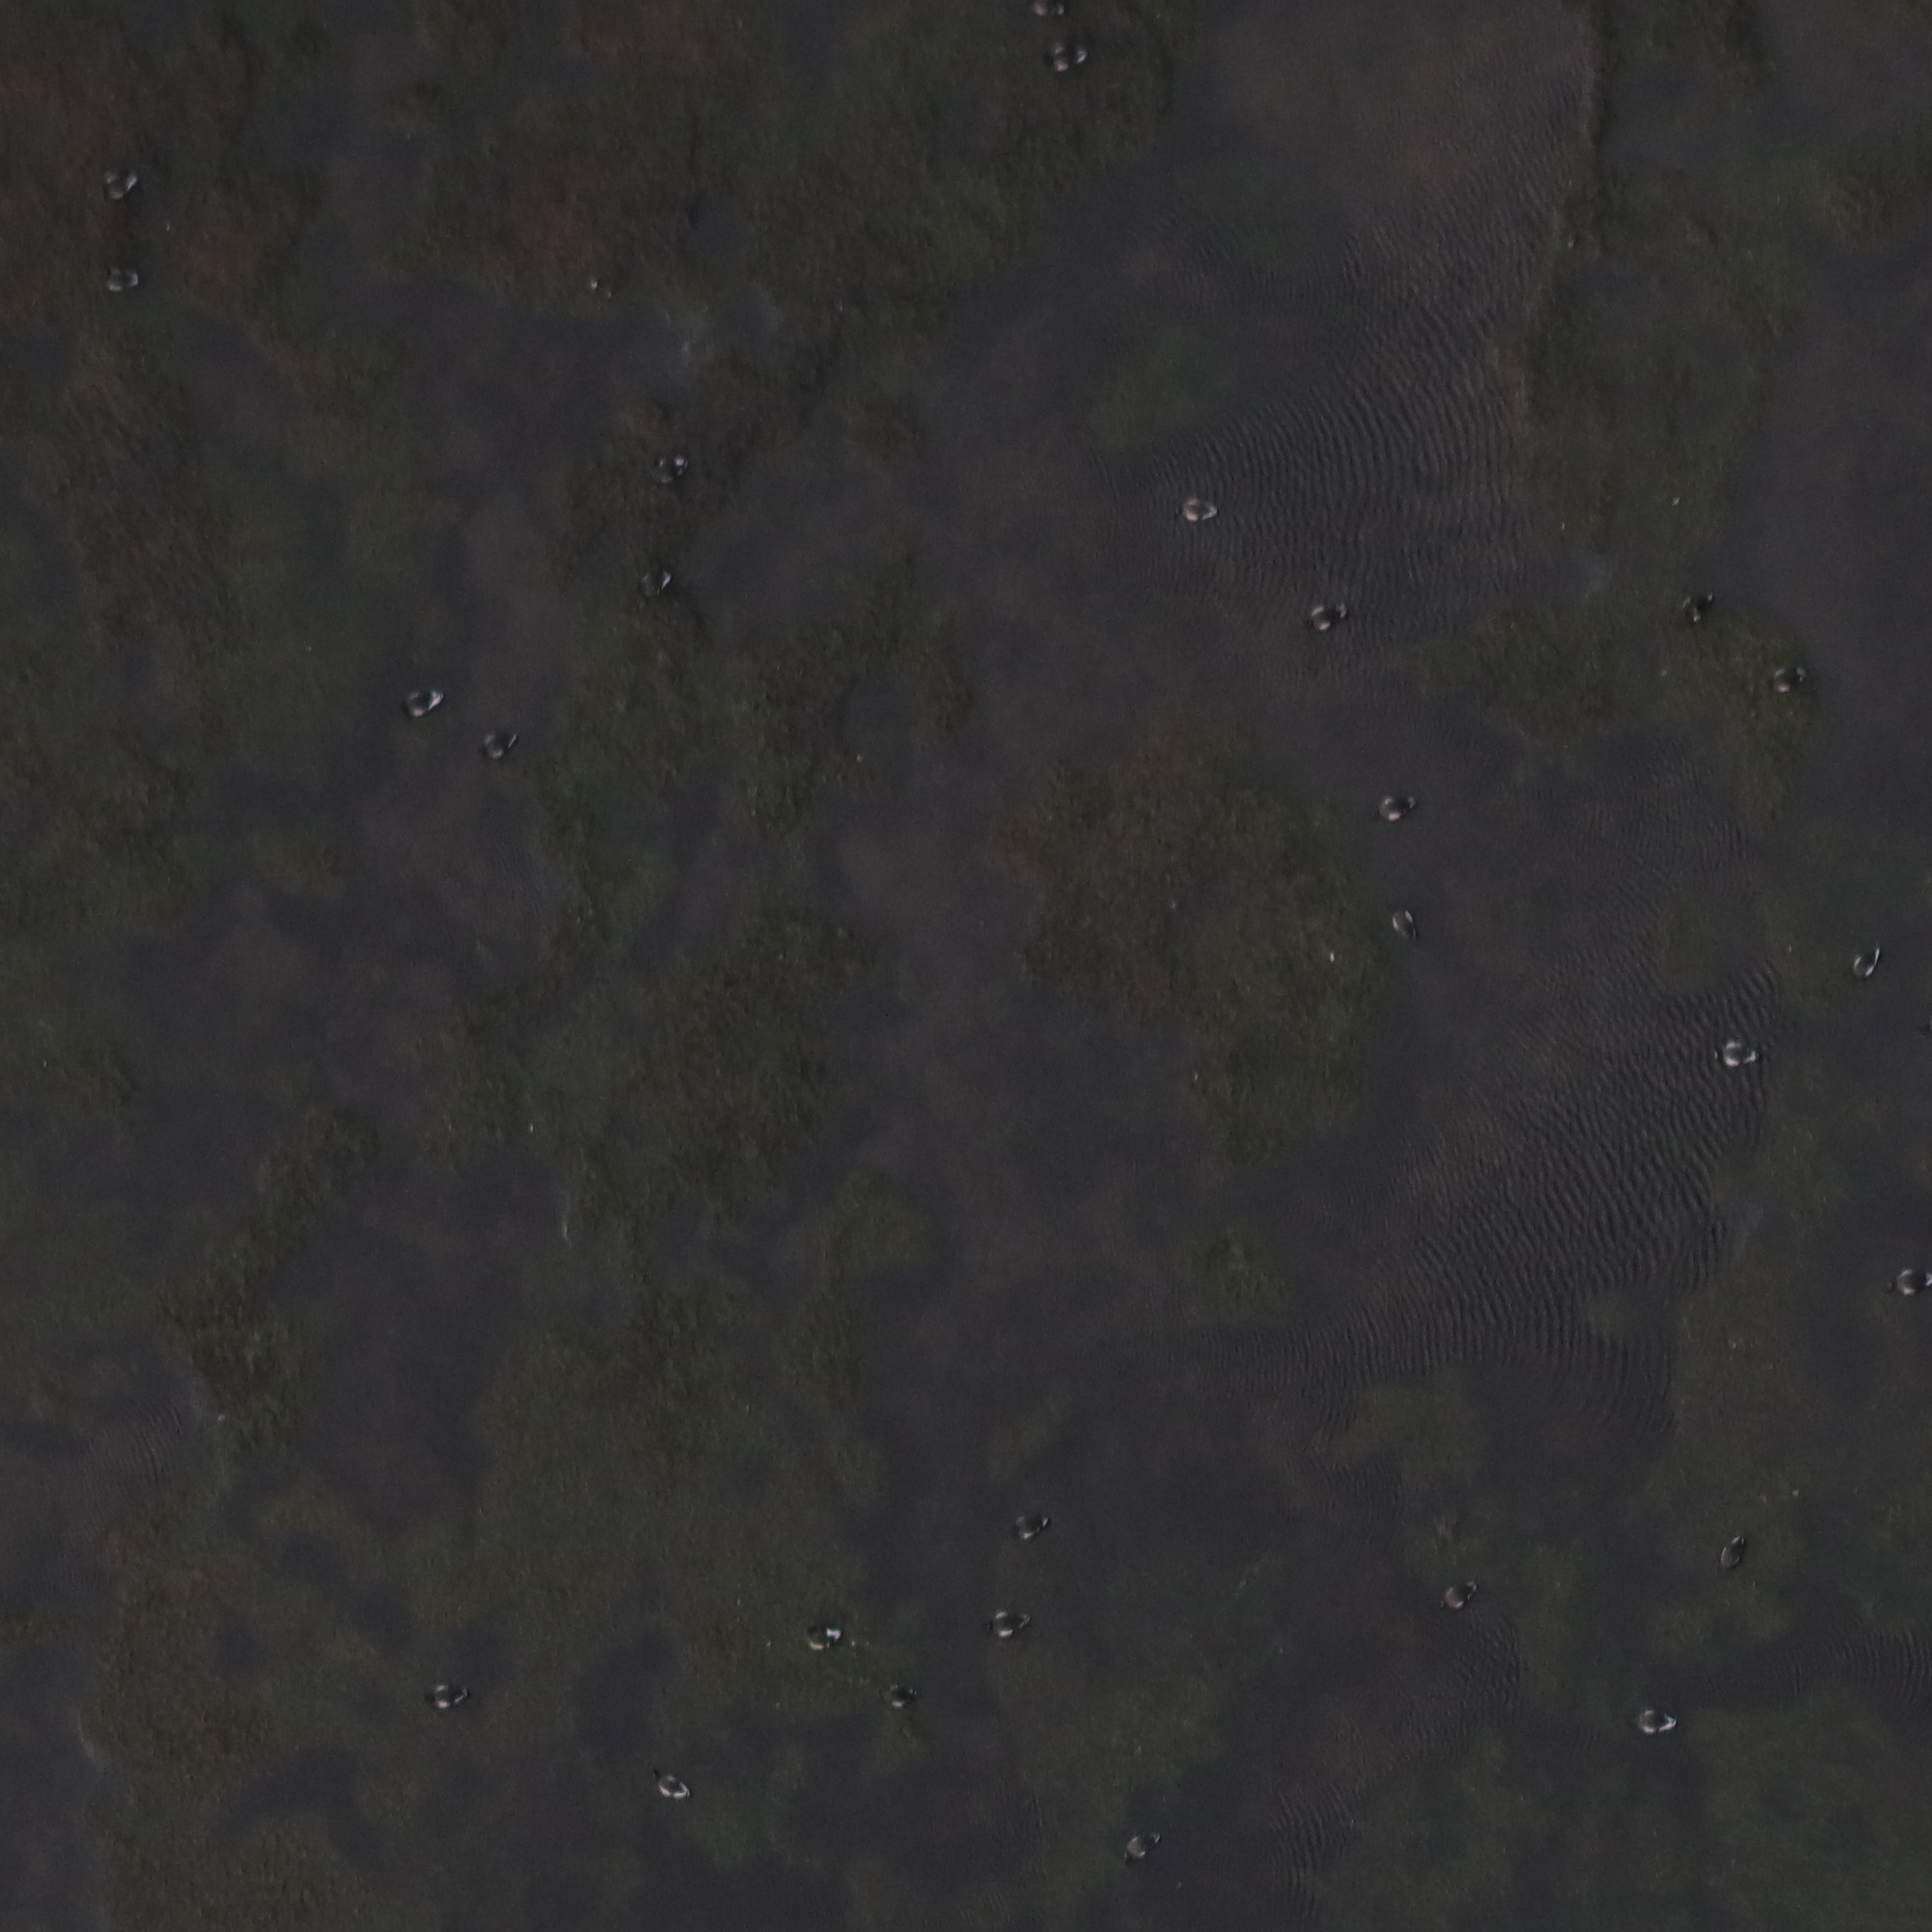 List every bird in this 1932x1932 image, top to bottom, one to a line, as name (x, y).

brant (1064, 58)
brant (118, 187)
brant (118, 280)
brant (673, 467)
brant (1194, 509)
brant (653, 581)
brant (1695, 608)
brant (1324, 616)
brant (1785, 680)
brant (422, 704)
brant (499, 746)
brant (1396, 808)
brant (1405, 925)
brant (1868, 965)
brant (1736, 1056)
brant (1908, 1282)
brant (1025, 1524)
brant (1734, 1556)
brant (1457, 1597)
brant (1007, 1624)
brant (826, 1638)
brant (448, 1696)
brant (895, 1696)
brant (1653, 1721)
brant (669, 1784)
brant (1140, 1848)